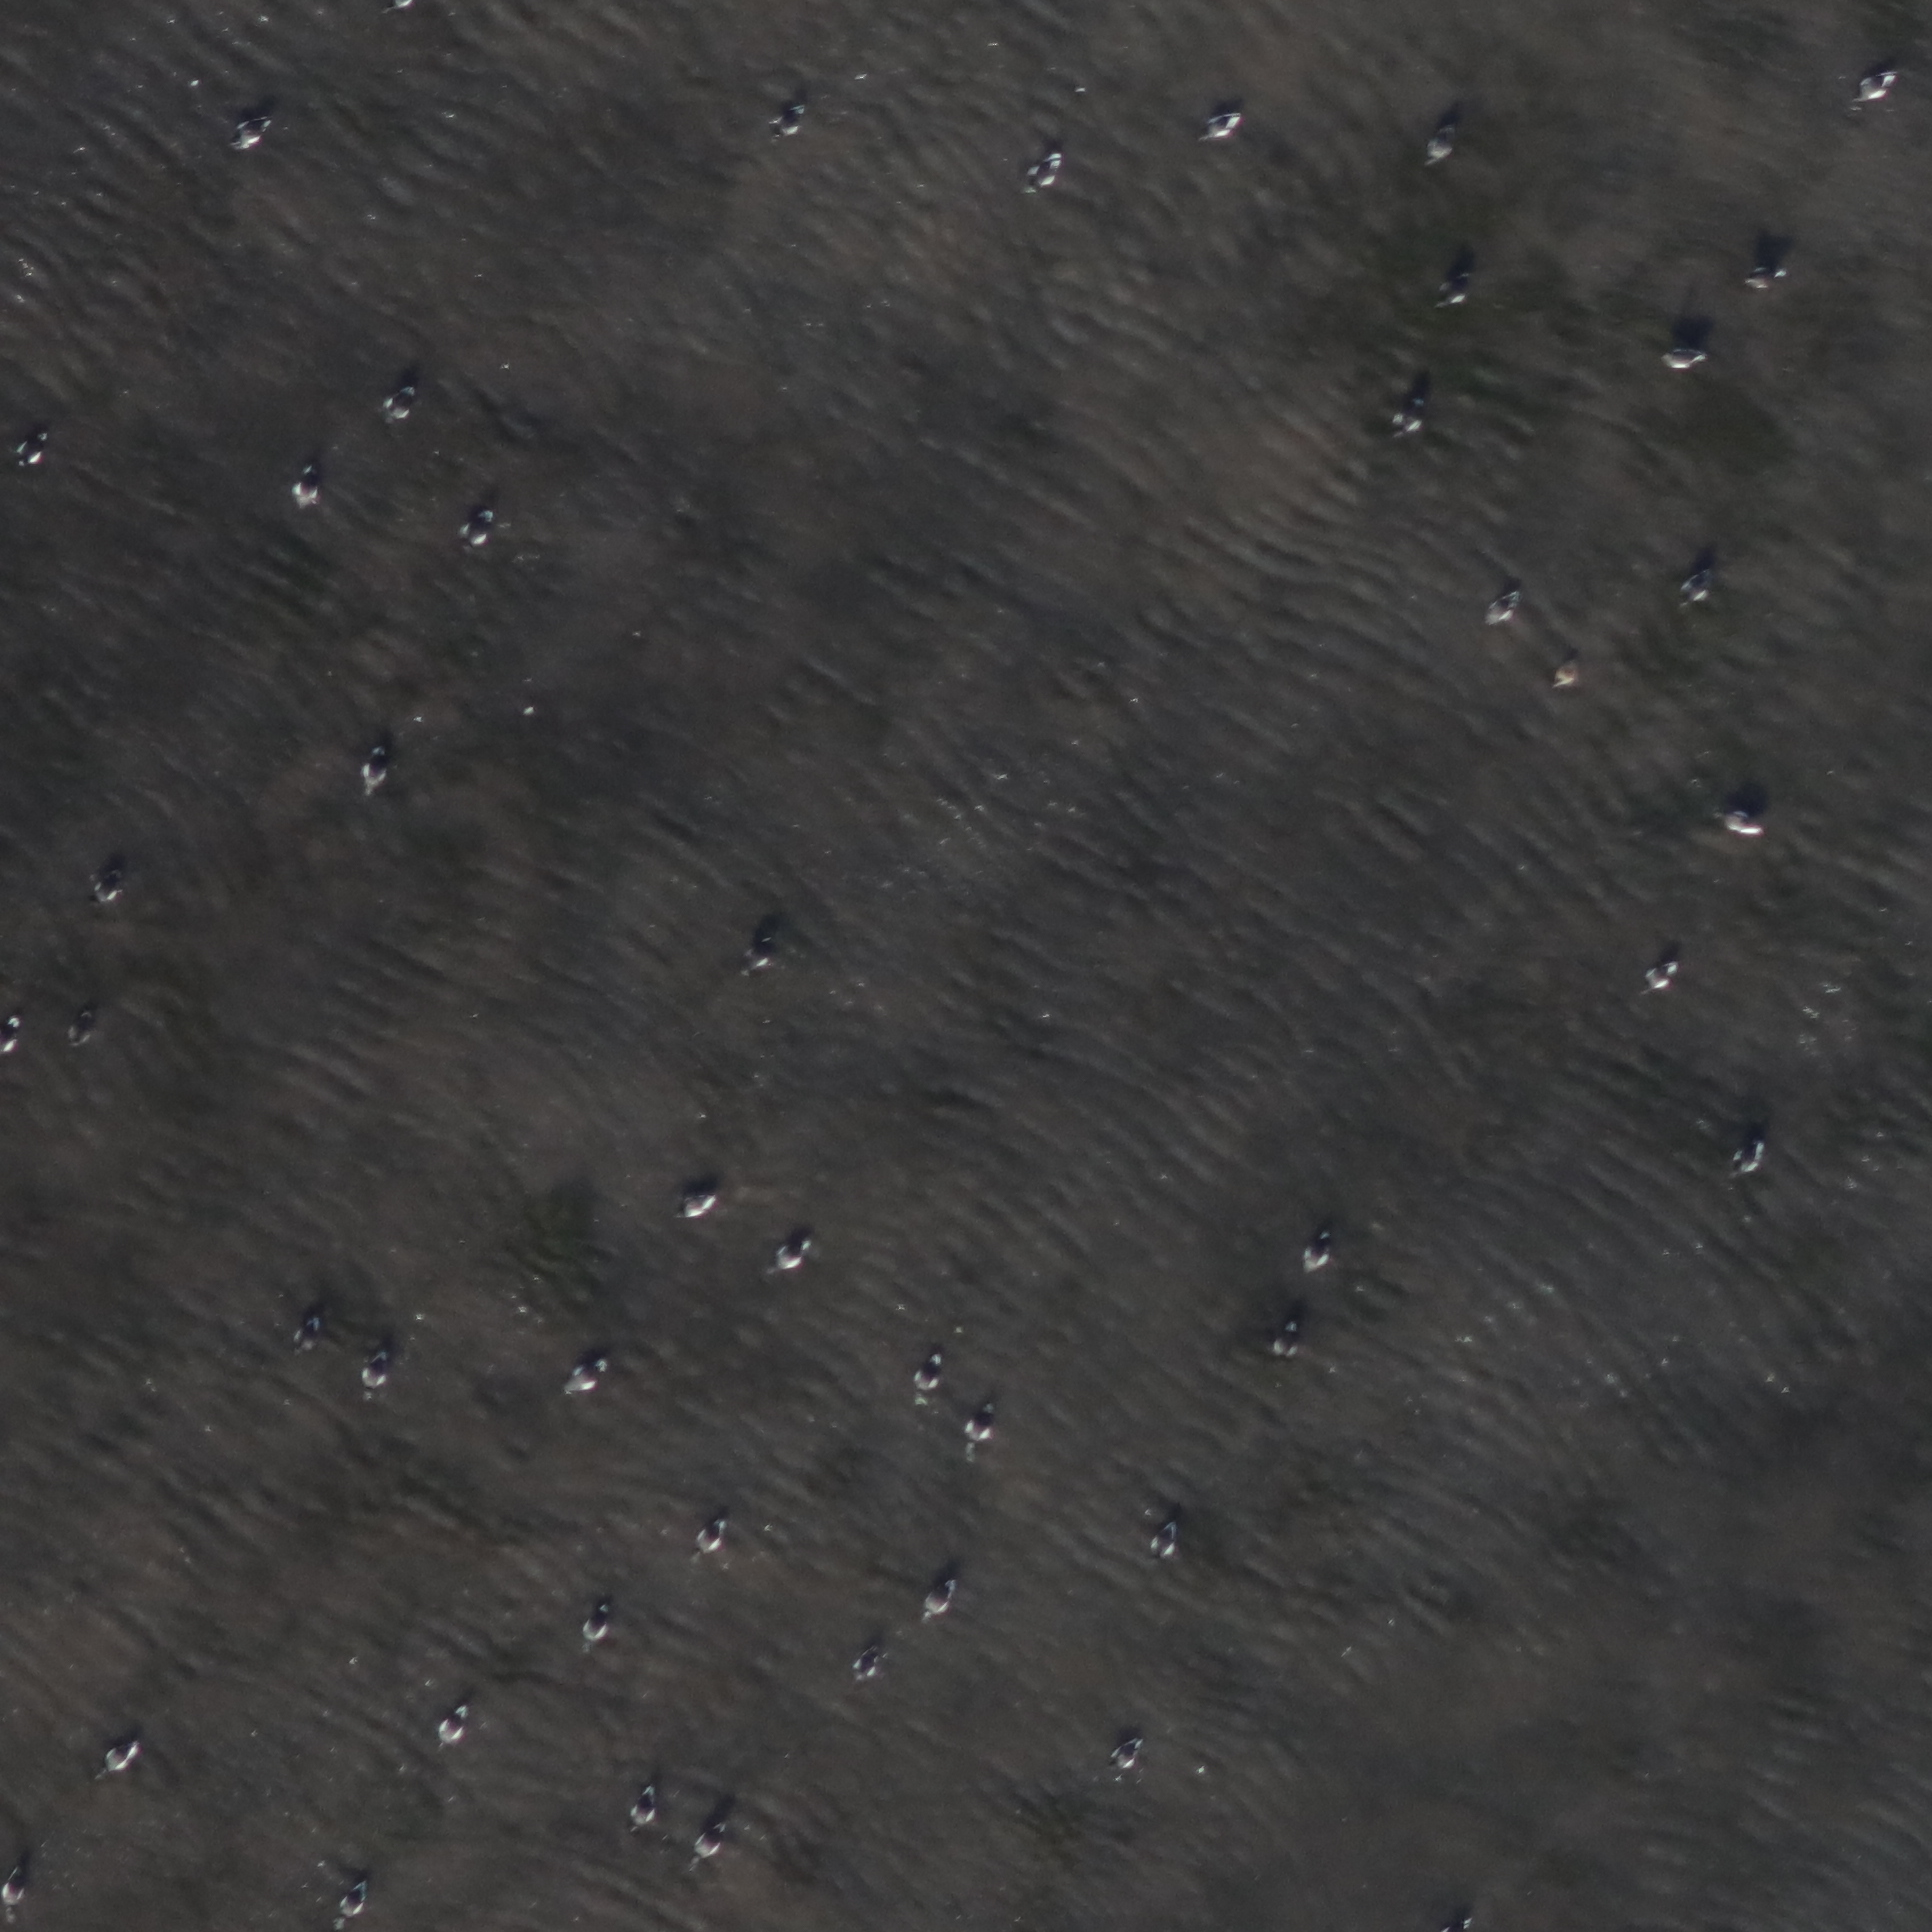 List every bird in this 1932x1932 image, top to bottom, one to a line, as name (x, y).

brant (1875, 84)
brant (784, 122)
brant (1218, 124)
brant (250, 130)
brant (1442, 141)
brant (1043, 170)
brant (1763, 276)
brant (1450, 286)
brant (1683, 356)
brant (398, 403)
brant (1410, 416)
brant (24, 451)
brant (306, 493)
brant (477, 530)
brant (1693, 588)
brant (1502, 606)
other bird (1566, 675)
brant (375, 771)
brant (1741, 822)
brant (106, 887)
brant (759, 961)
brant (1660, 974)
brant (80, 1026)
brant (11, 1040)
brant (1746, 1156)
brant (689, 1209)
brant (1320, 1249)
brant (798, 1259)
brant (307, 1333)
brant (1284, 1341)
brant (375, 1372)
brant (588, 1378)
brant (929, 1379)
brant (975, 1424)
brant (710, 1538)
brant (1162, 1539)
brant (941, 1598)
brant (600, 1627)
brant (871, 1663)
brant (453, 1729)
brant (1125, 1757)
brant (120, 1758)
brant (646, 1809)
brant (709, 1848)
brant (21, 1895)
brant (354, 1904)